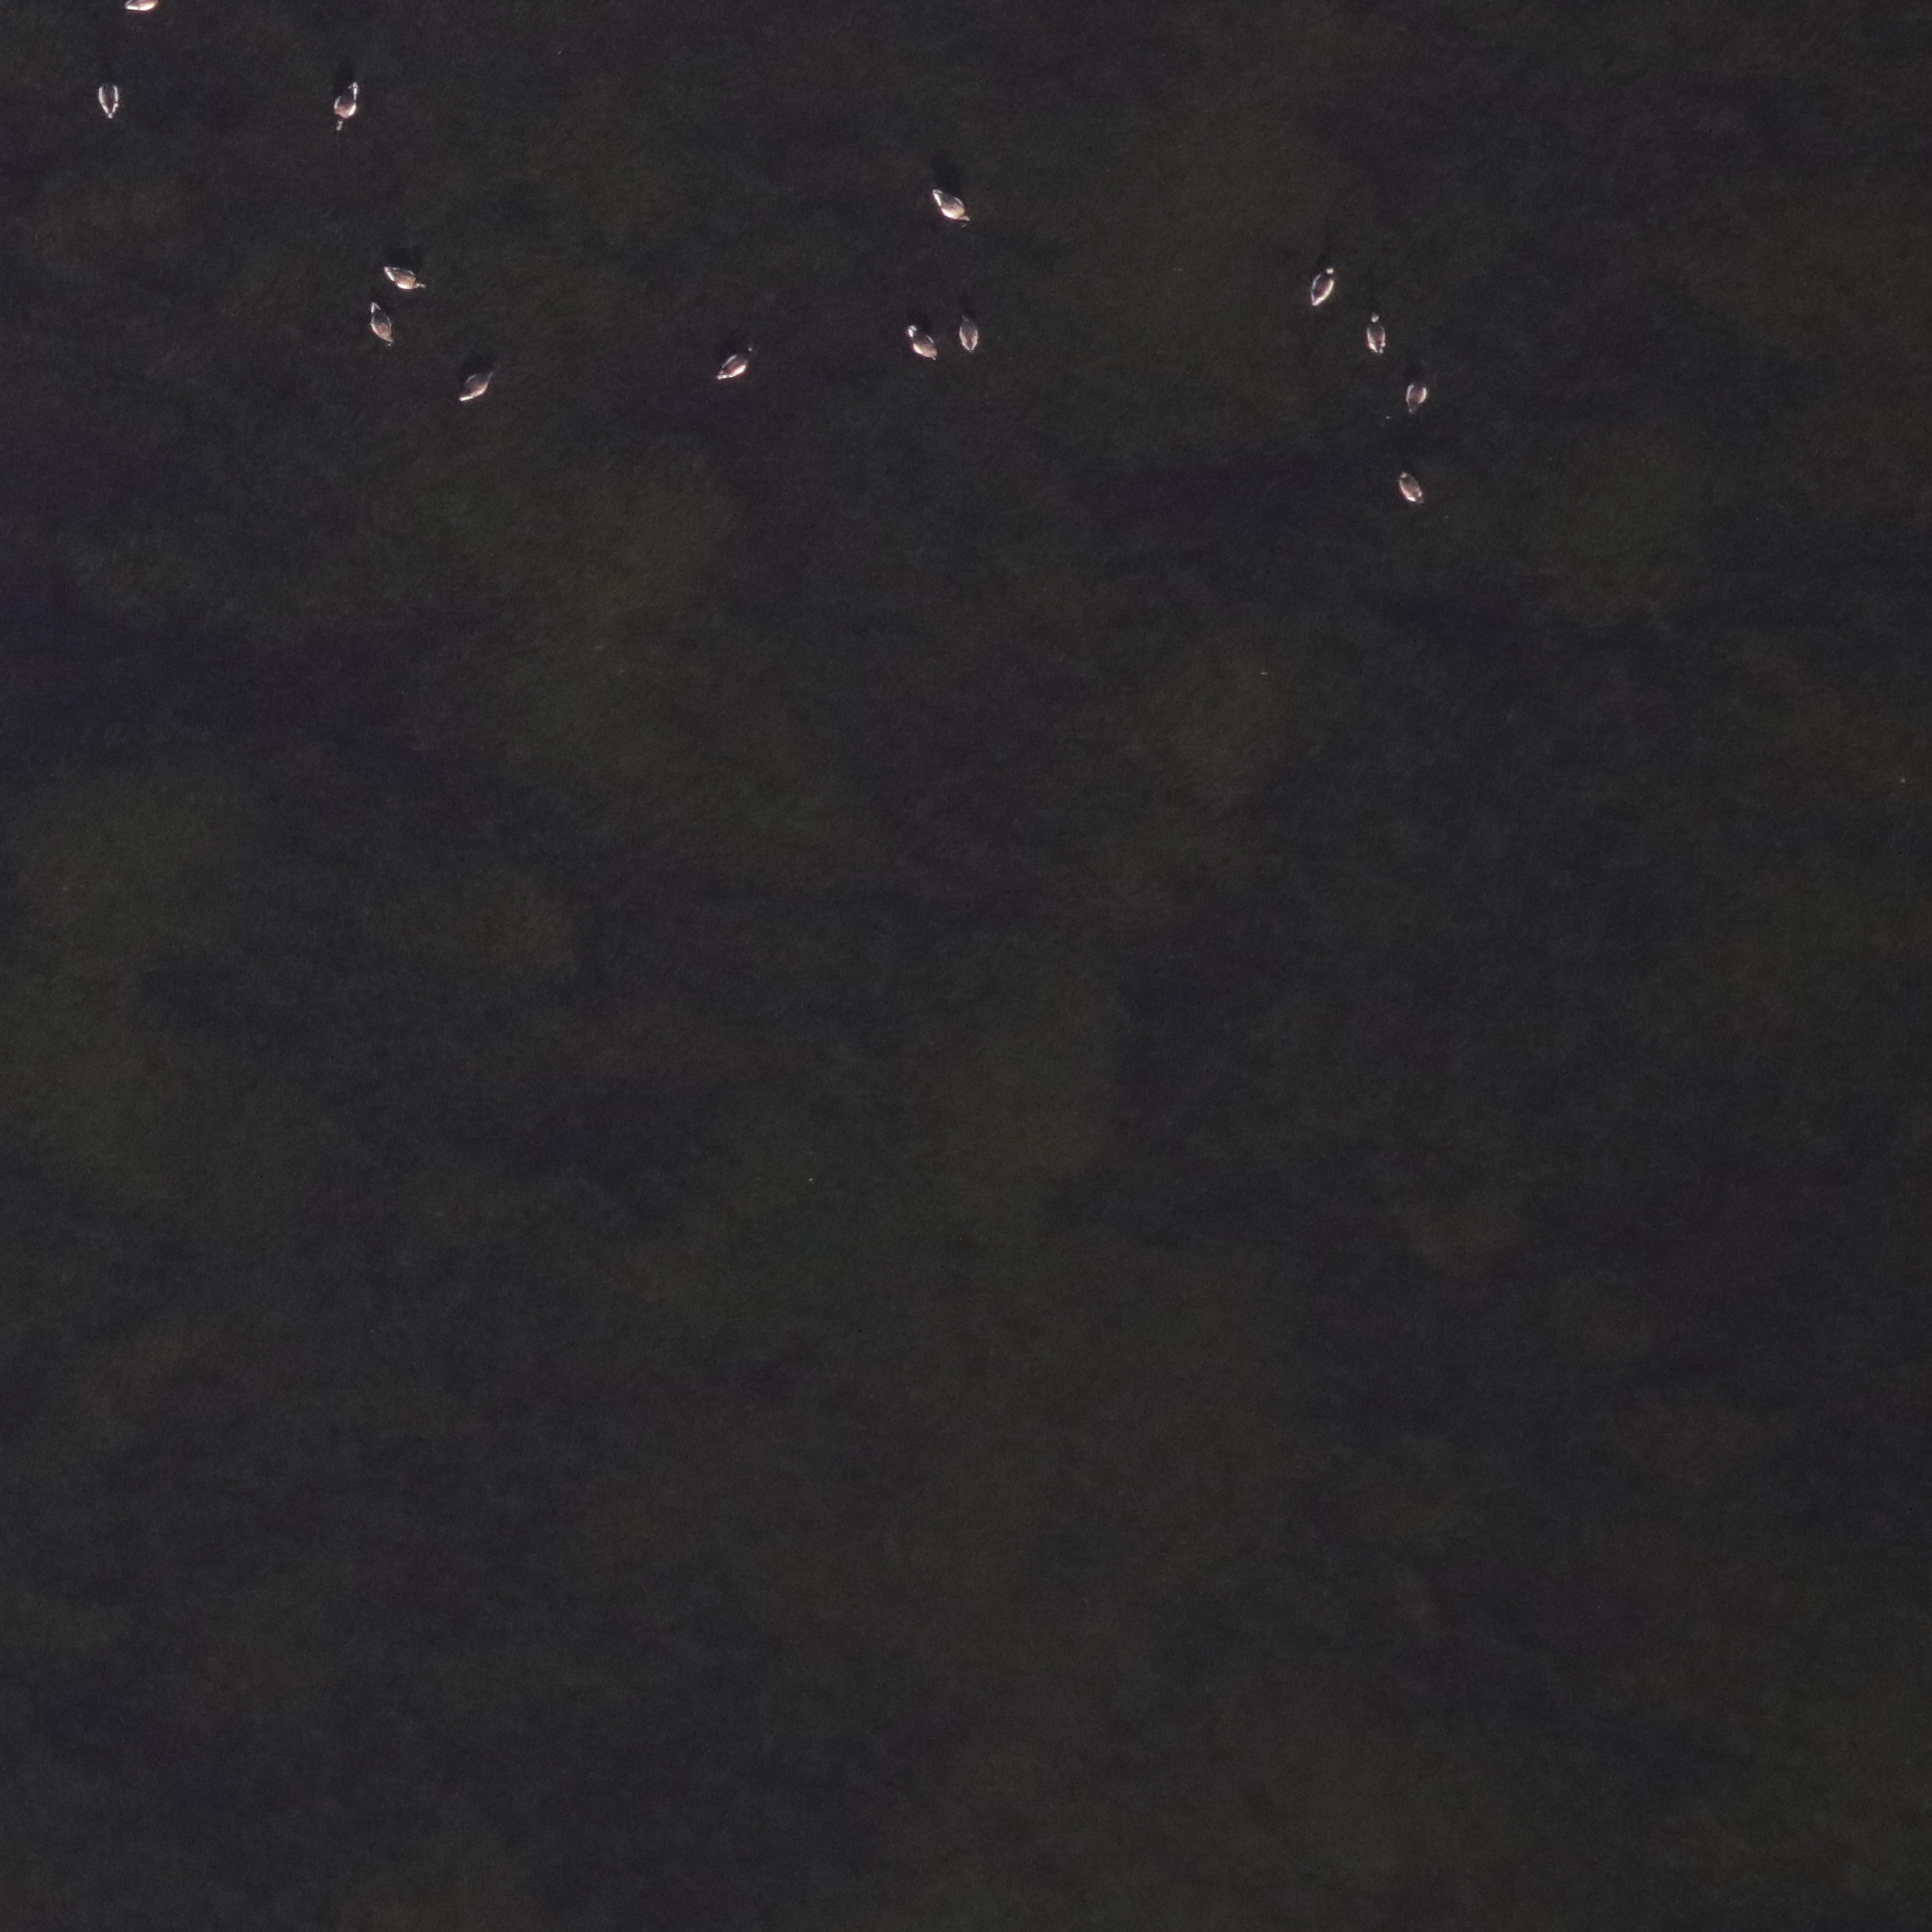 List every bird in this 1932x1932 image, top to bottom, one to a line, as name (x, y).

brant (143, 0)
brant (106, 97)
brant (346, 103)
brant (951, 205)
brant (404, 276)
brant (1322, 286)
brant (383, 325)
brant (968, 330)
brant (1374, 333)
brant (923, 341)
brant (734, 365)
brant (475, 385)
brant (1414, 395)
brant (1408, 484)